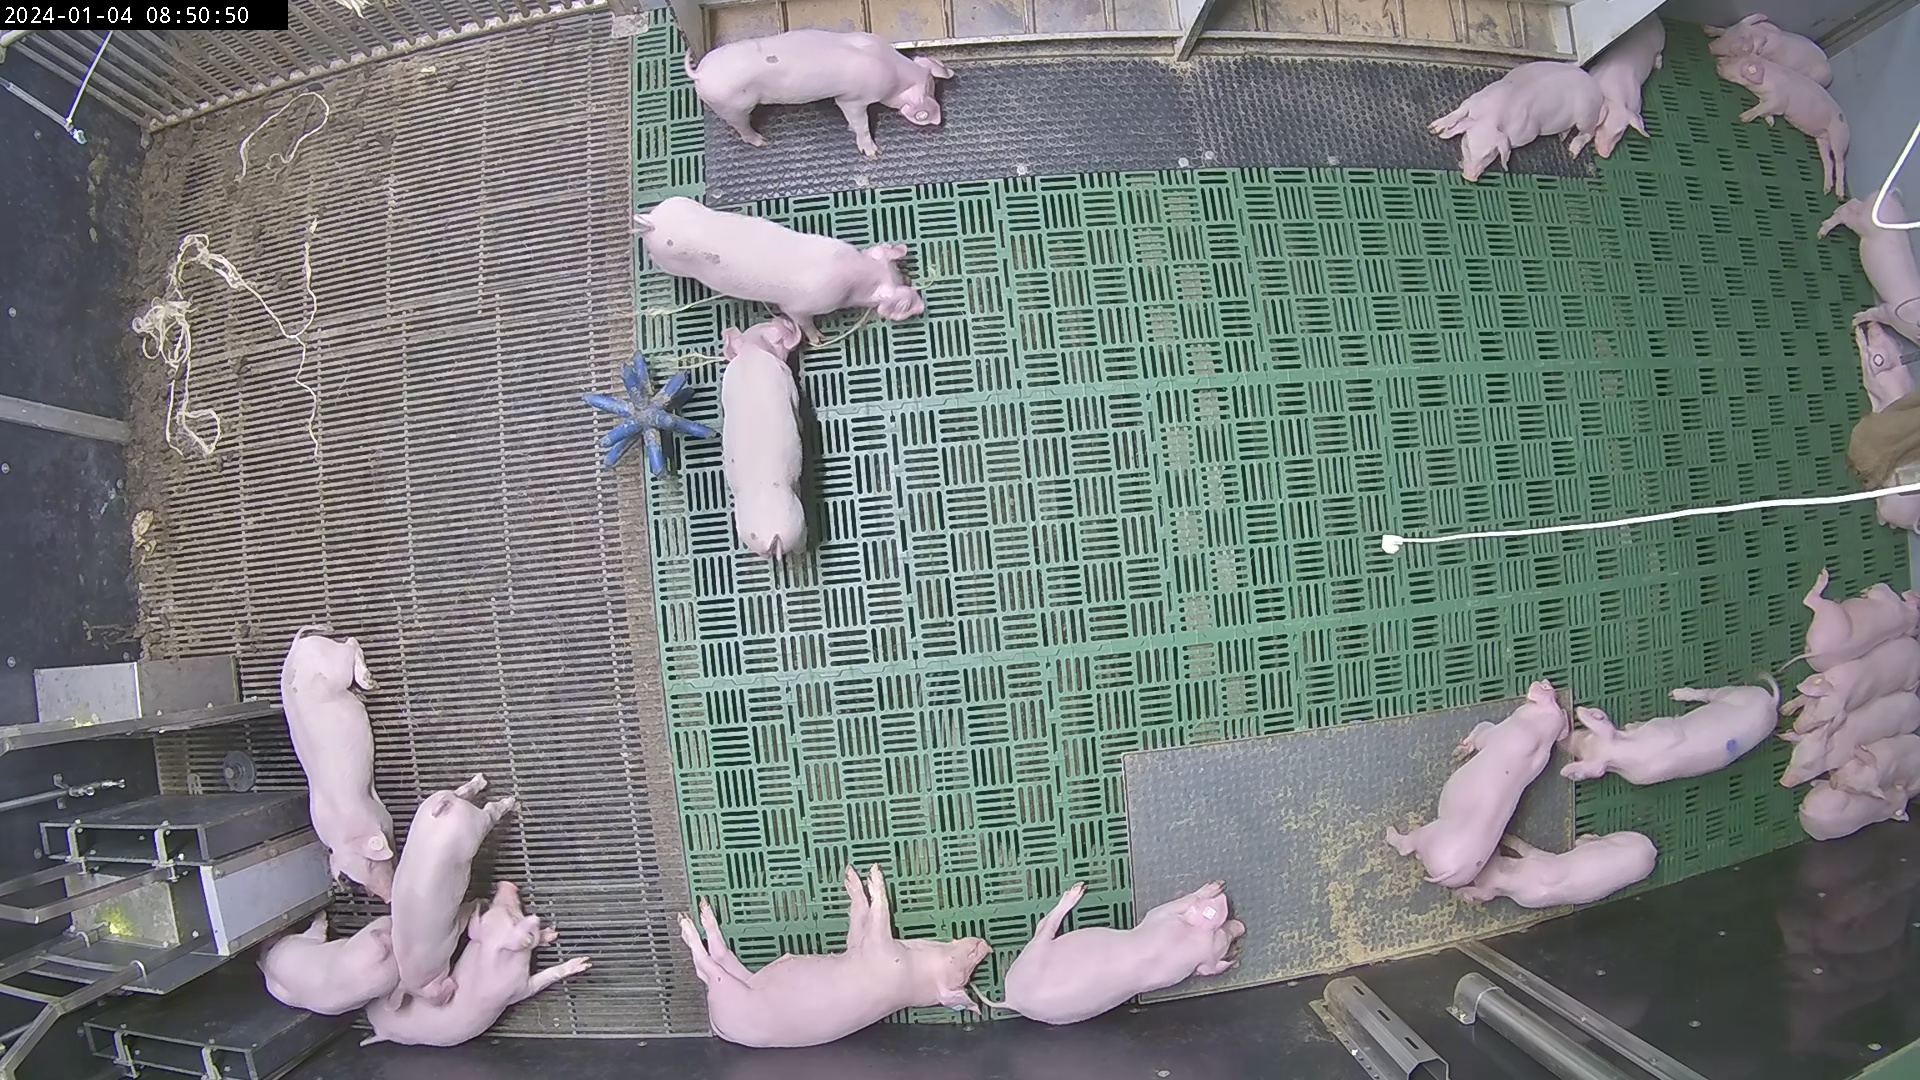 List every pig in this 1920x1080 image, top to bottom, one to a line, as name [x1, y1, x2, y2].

pig [1587, 9, 1668, 161]
pig [1700, 13, 1831, 87]
pig [682, 27, 957, 157]
pig [1713, 35, 1847, 199]
pig [1428, 57, 1601, 182]
pig [1818, 185, 1918, 347]
pig [630, 195, 926, 343]
pig [719, 316, 812, 562]
pig [1853, 320, 1920, 533]
pig [1780, 565, 1920, 674]
pig [281, 625, 399, 905]
pig [1778, 634, 1918, 739]
pig [1556, 673, 1784, 786]
pig [1385, 681, 1571, 891]
pig [1777, 691, 1917, 786]
pig [1829, 730, 1919, 801]
pig [384, 770, 520, 1013]
pig [1797, 776, 1911, 843]
pig [1456, 831, 1659, 910]
pig [675, 859, 995, 1051]
pig [353, 876, 595, 1046]
pig [970, 877, 1246, 1024]
pig [256, 908, 399, 1016]